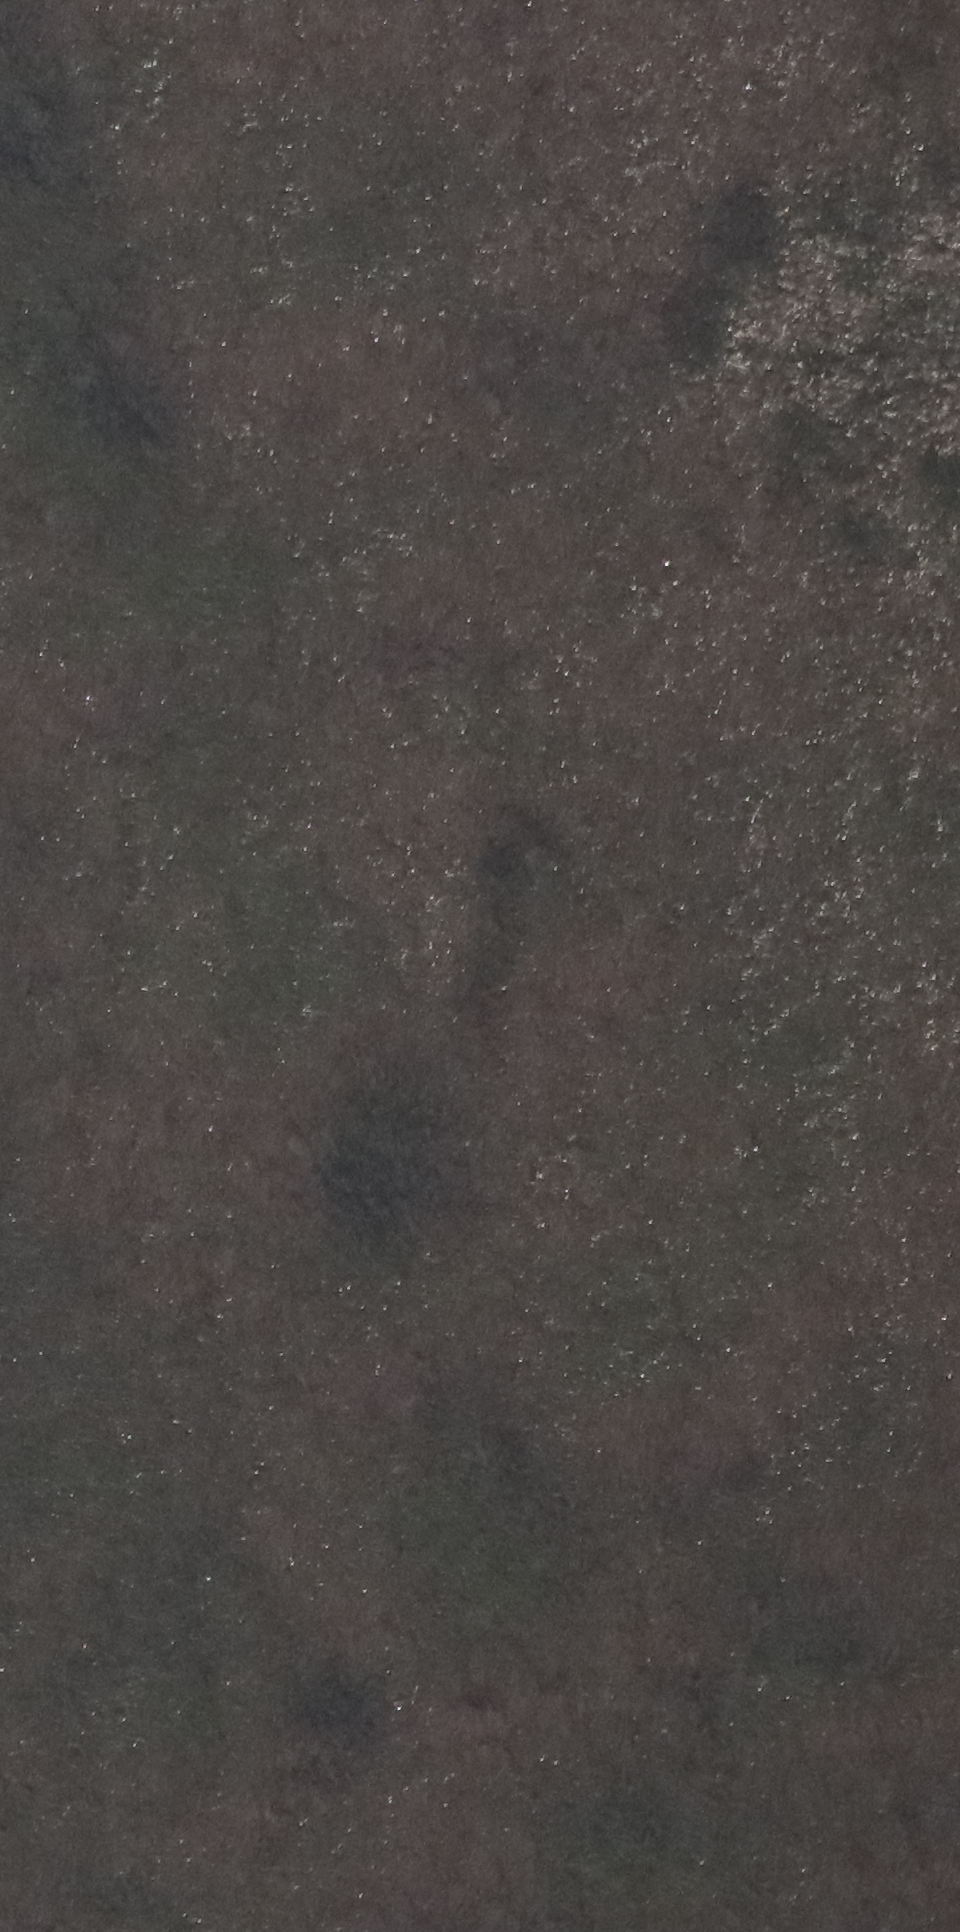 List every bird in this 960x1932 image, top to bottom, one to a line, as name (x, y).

None